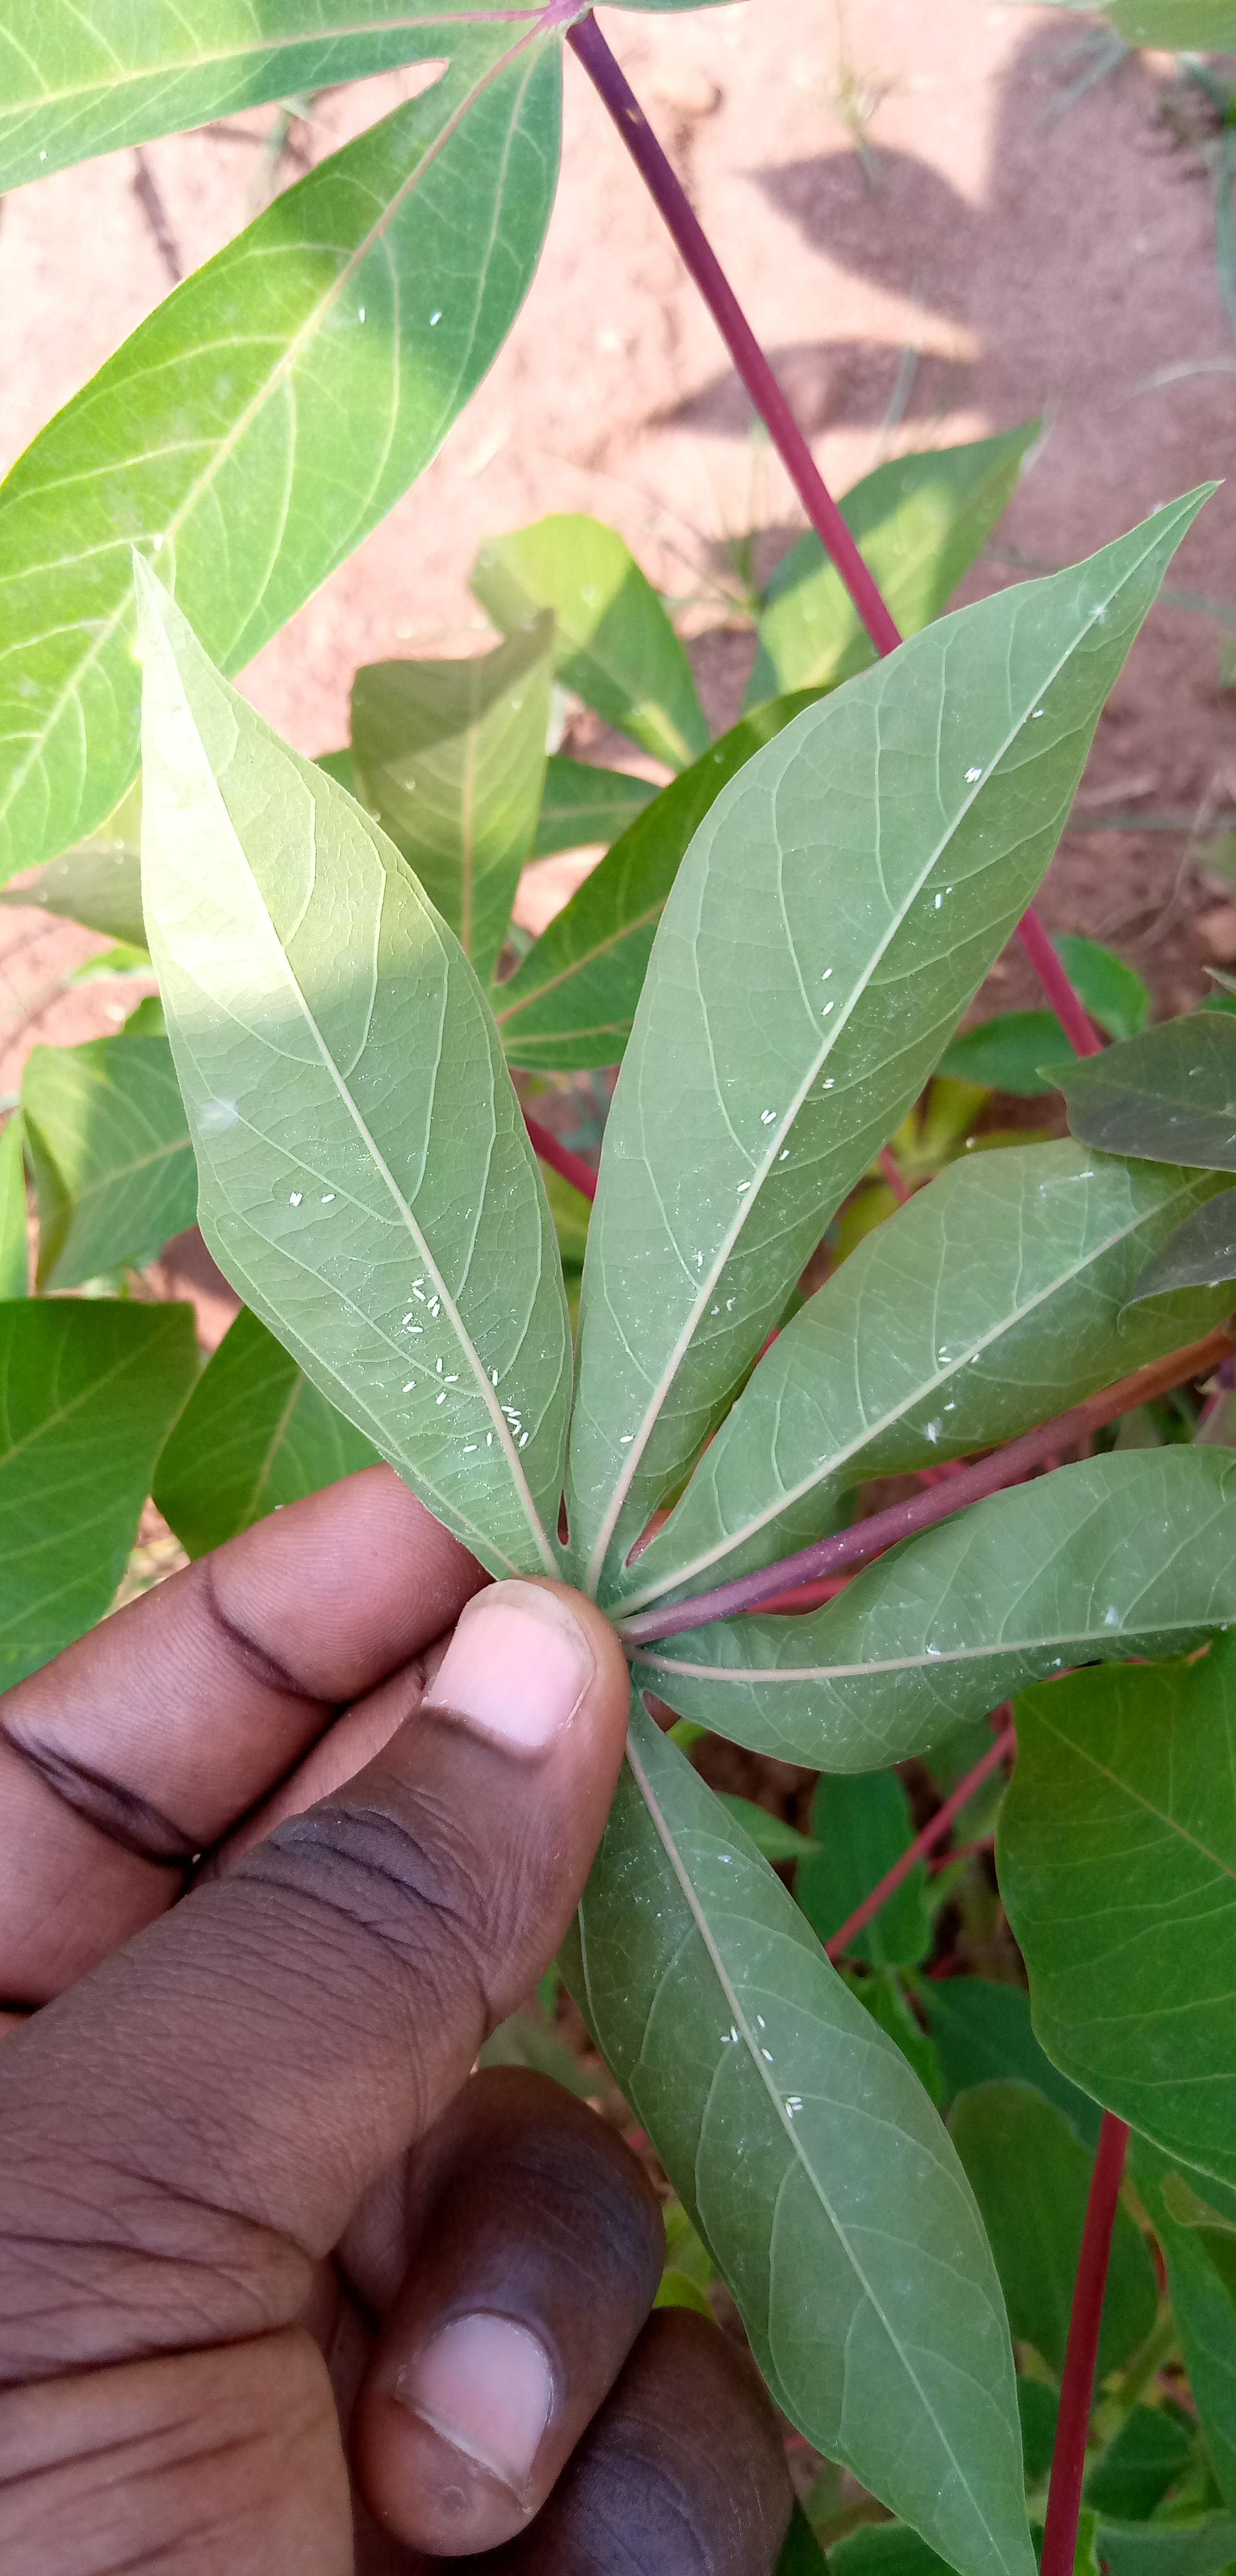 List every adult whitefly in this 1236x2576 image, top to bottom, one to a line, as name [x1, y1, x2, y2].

whitefly [35, 147, 50, 163]
whitefly [356, 303, 369, 329]
whitefly [425, 308, 446, 330]
whitefly [151, 530, 166, 554]
whitefly [1027, 708, 1047, 720]
whitefly [964, 764, 975, 778]
whitefly [975, 768, 985, 785]
whitefly [966, 769, 975, 787]
whitefly [930, 891, 944, 914]
whitefly [819, 967, 838, 981]
whitefly [818, 999, 840, 1018]
whitefly [821, 1075, 836, 1084]
whitefly [820, 1084, 834, 1092]
whitefly [759, 1107, 771, 1122]
whitefly [763, 1110, 779, 1126]
whitefly [774, 1146, 795, 1166]
whitefly [735, 1178, 753, 1197]
whitefly [317, 1189, 345, 1206]
whitefly [289, 1190, 297, 1204]
whitefly [295, 1191, 305, 1207]
whitefly [689, 1247, 704, 1269]
whitefly [408, 1277, 427, 1288]
whitefly [409, 1285, 426, 1303]
whitefly [426, 1294, 440, 1310]
whitefly [723, 1296, 743, 1318]
whitefly [431, 1302, 442, 1321]
whitefly [709, 1303, 720, 1319]
whitefly [398, 1309, 416, 1326]
whitefly [404, 1325, 426, 1335]
whitefly [936, 1345, 951, 1355]
whitefly [968, 1351, 982, 1367]
whitefly [935, 1354, 953, 1365]
whitefly [433, 1355, 447, 1376]
whitefly [490, 1368, 501, 1389]
whitefly [442, 1374, 461, 1384]
whitefly [400, 1378, 418, 1395]
whitefly [431, 1390, 449, 1406]
whitefly [939, 1400, 957, 1414]
whitefly [498, 1403, 517, 1413]
whitefly [507, 1410, 524, 1417]
whitefly [503, 1415, 521, 1425]
whitefly [925, 1416, 942, 1446]
whitefly [484, 1429, 494, 1449]
whitefly [517, 1430, 532, 1452]
whitefly [616, 1432, 637, 1444]
whitefly [458, 1443, 480, 1455]
whitefly [924, 1642, 945, 1658]
whitefly [1048, 1655, 1064, 1667]
whitefly [753, 2011, 771, 2029]
whitefly [727, 2023, 741, 2042]
whitefly [717, 2032, 733, 2045]
whitefly [760, 2047, 776, 2063]
whitefly [783, 2094, 805, 2105]
whitefly [784, 2100, 794, 2120]
whitefly [791, 2103, 806, 2112]